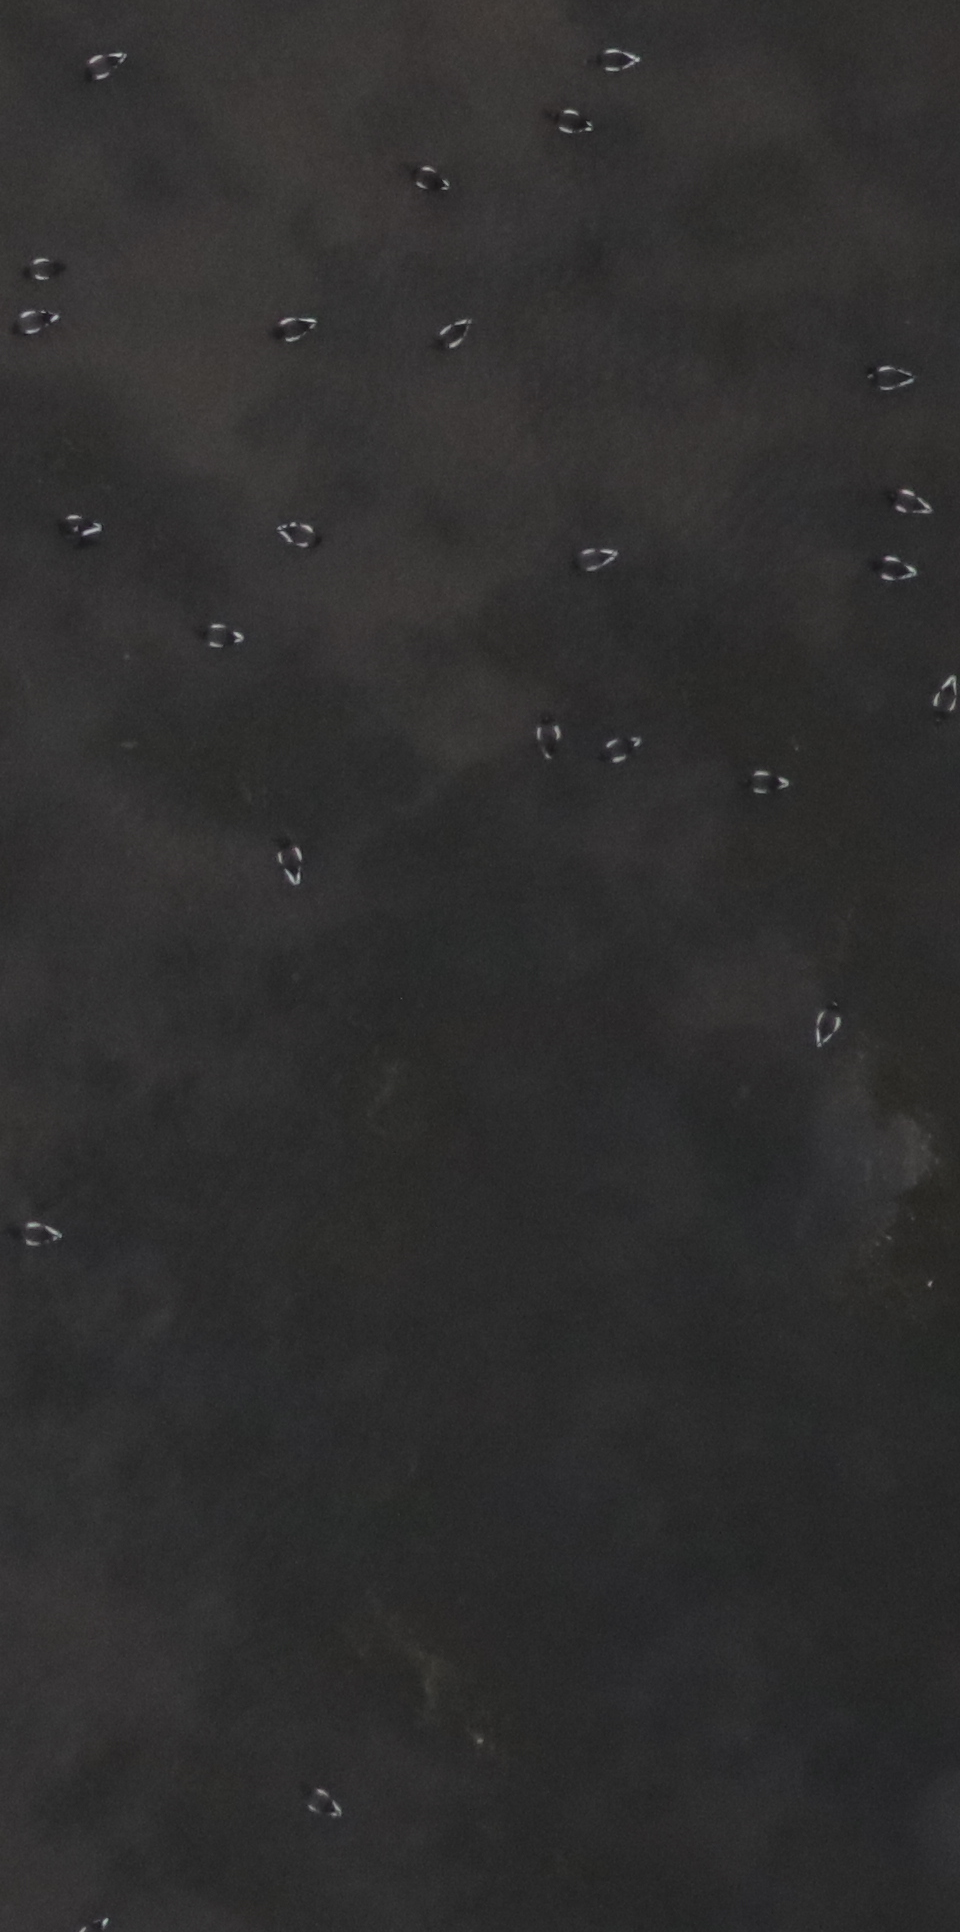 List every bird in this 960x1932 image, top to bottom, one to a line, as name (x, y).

brant (616, 62)
brant (103, 69)
brant (572, 121)
brant (431, 179)
brant (42, 269)
brant (34, 323)
brant (293, 328)
brant (453, 333)
brant (889, 375)
brant (908, 502)
brant (80, 526)
brant (301, 534)
brant (595, 560)
brant (893, 567)
brant (221, 635)
brant (950, 701)
brant (549, 736)
brant (621, 748)
brant (766, 780)
brant (291, 859)
brant (828, 1023)
brant (35, 1233)
brant (321, 1803)